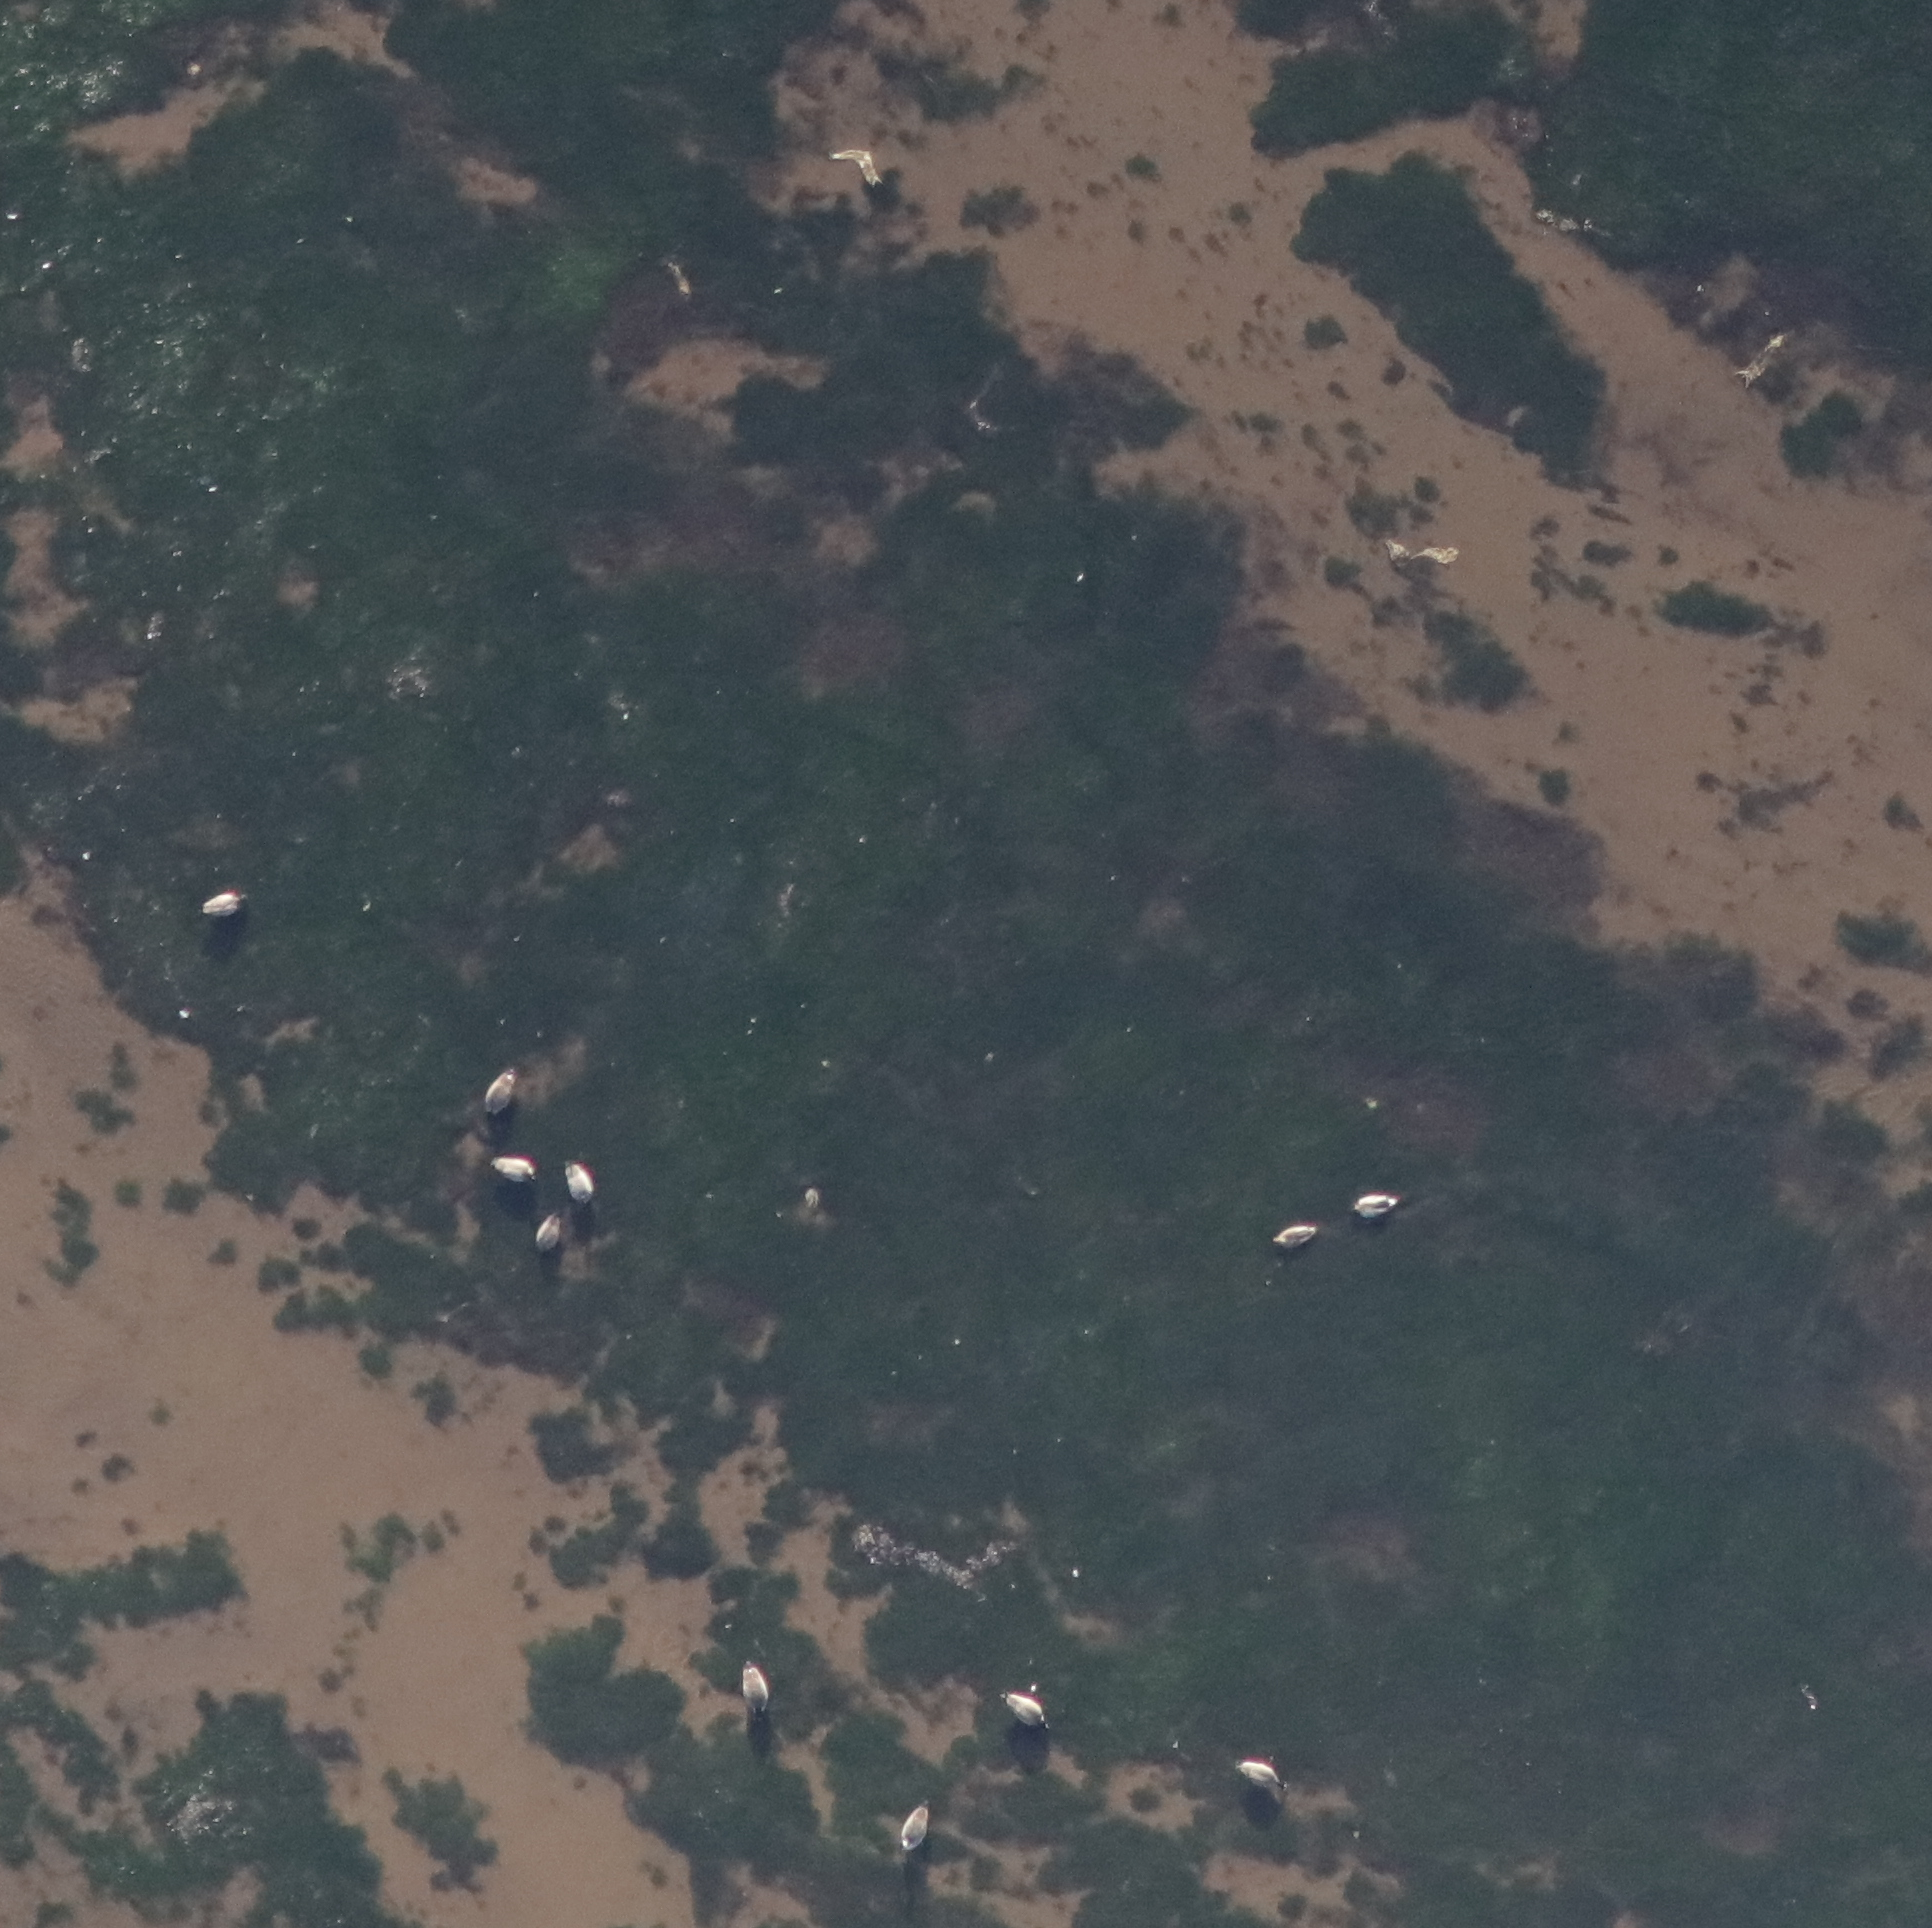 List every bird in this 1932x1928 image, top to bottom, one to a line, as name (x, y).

Canada goose (222, 904)
Canada goose (500, 1093)
Canada goose (516, 1166)
Canada goose (581, 1183)
Canada goose (1374, 1207)
Canada goose (551, 1234)
Canada goose (1294, 1237)
Canada goose (756, 1687)
Canada goose (1025, 1708)
Canada goose (1259, 1773)
Canada goose (916, 1828)